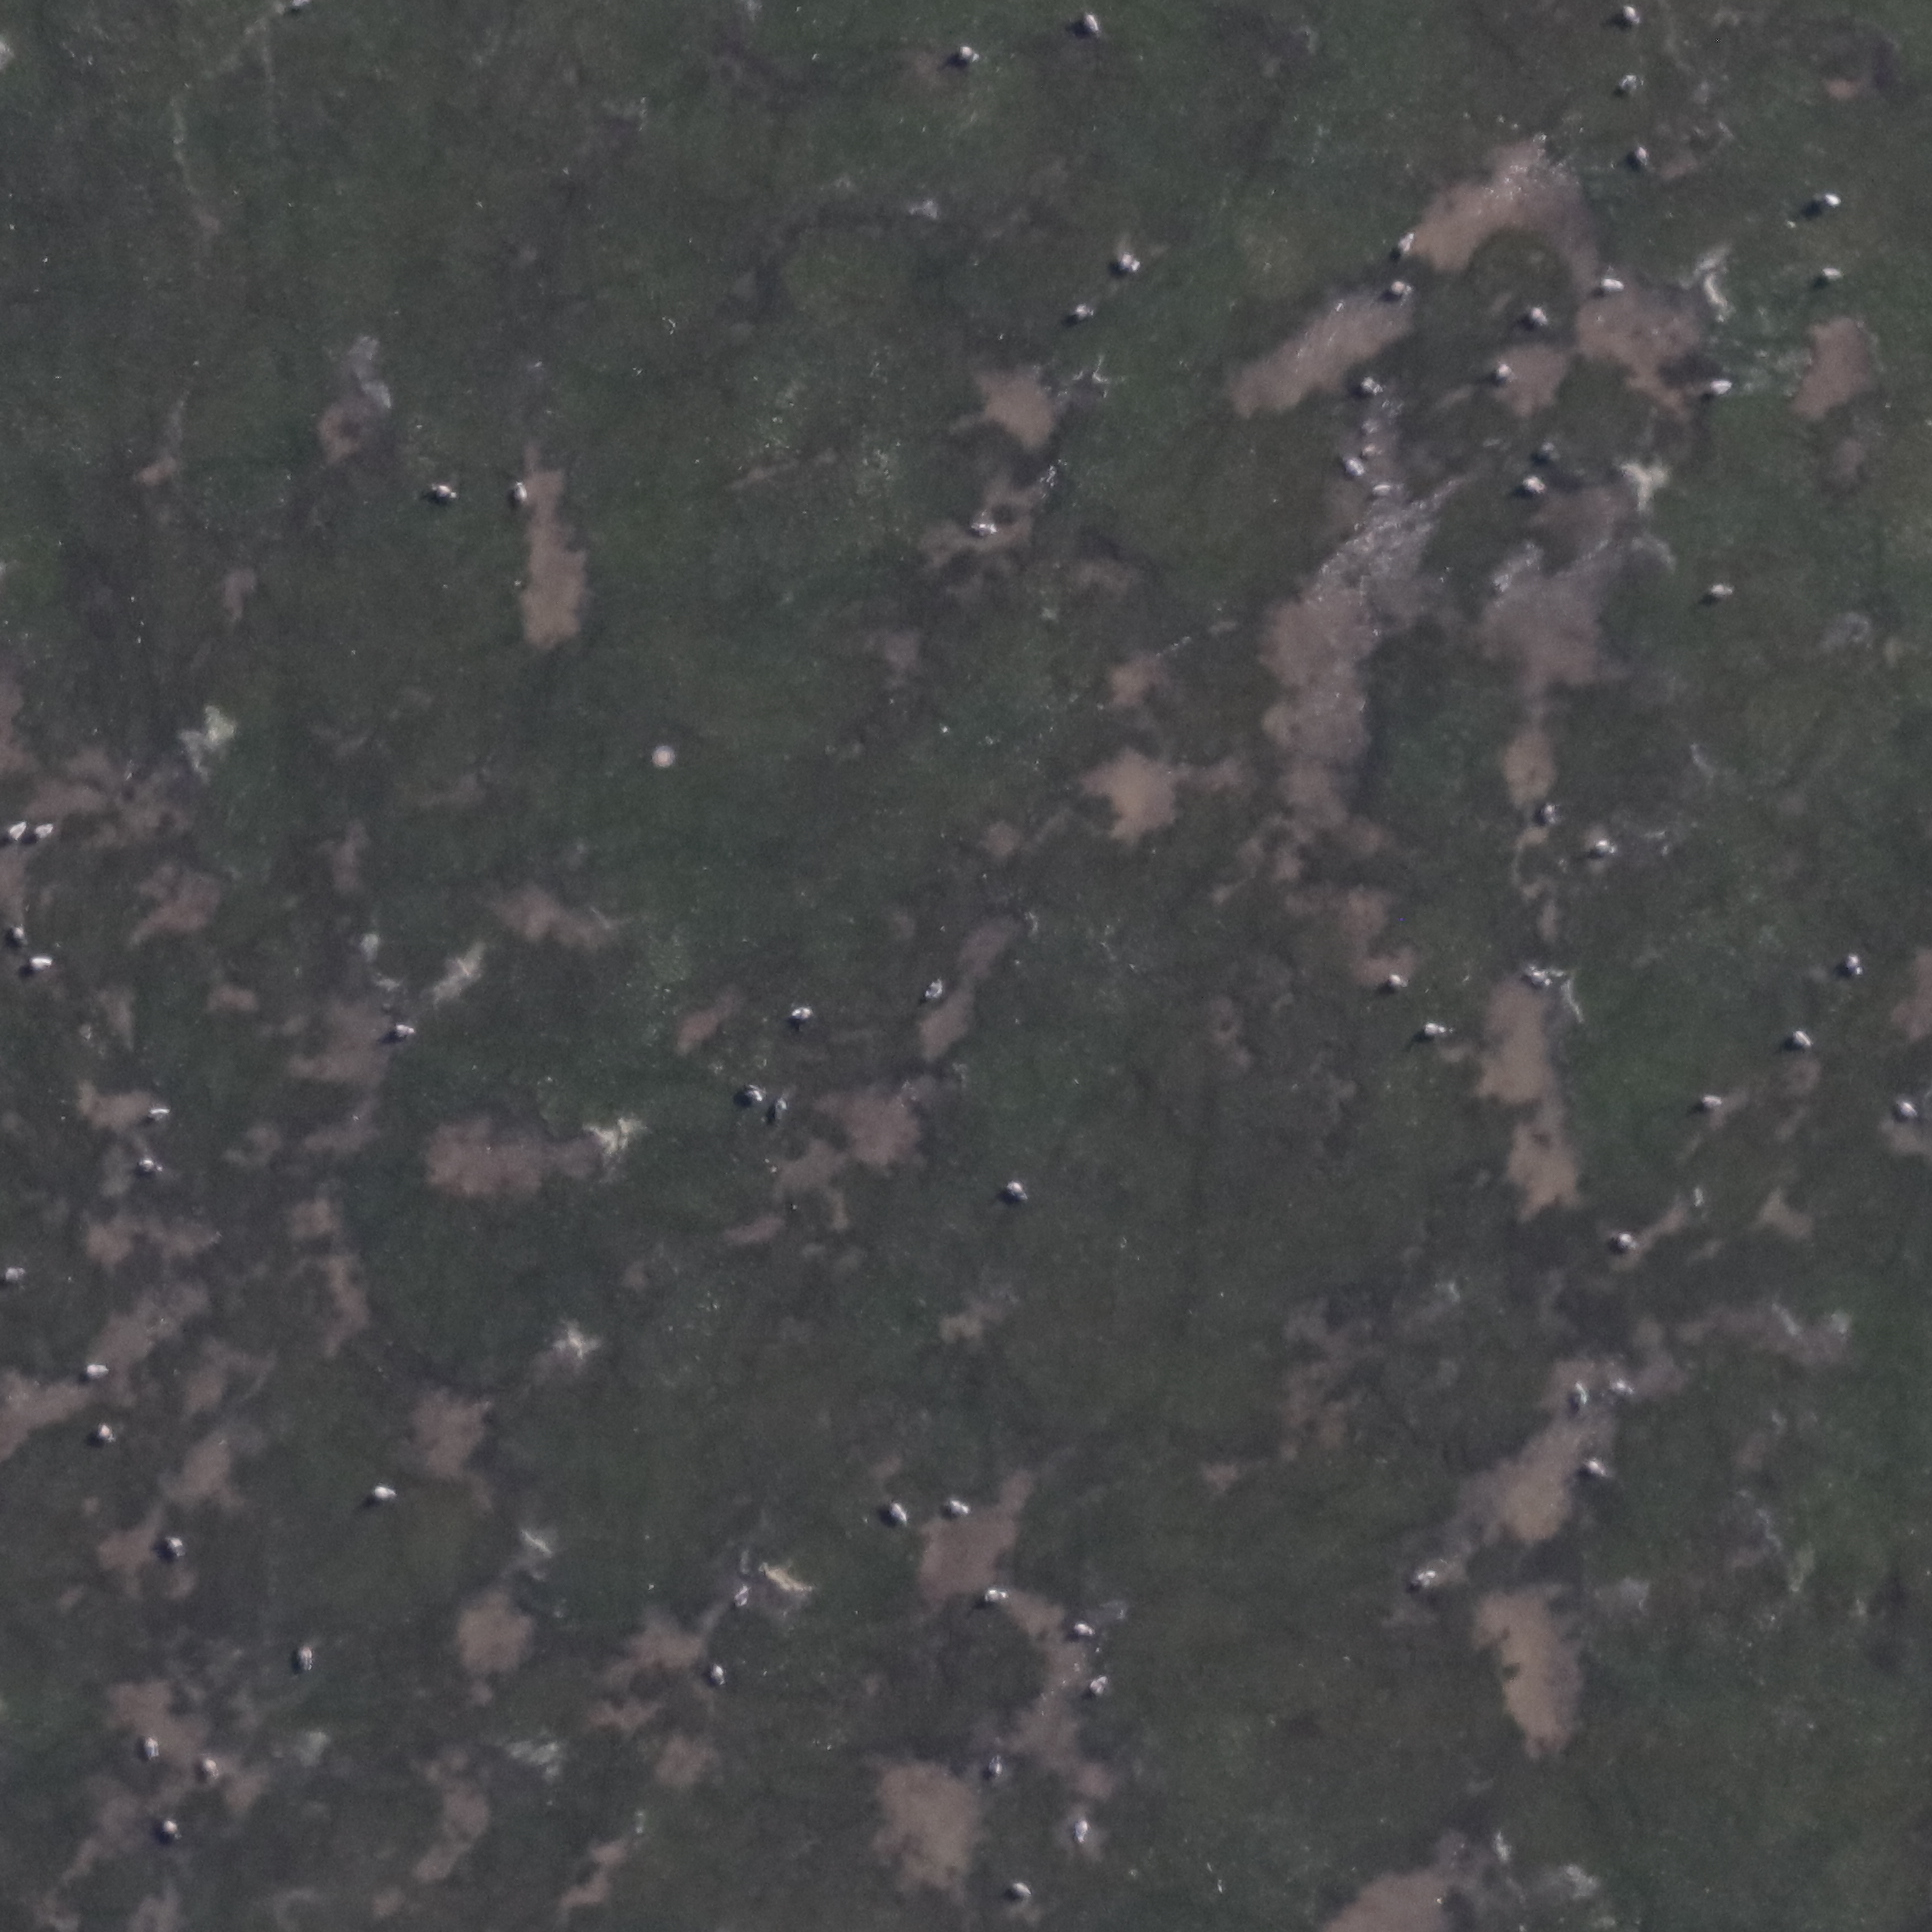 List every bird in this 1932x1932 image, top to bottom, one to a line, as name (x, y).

brant (302, 2)
brant (1628, 10)
brant (1092, 21)
brant (969, 52)
brant (1630, 87)
brant (1646, 156)
brant (1833, 201)
brant (1401, 247)
brant (1128, 265)
brant (1827, 277)
brant (1611, 283)
brant (1397, 288)
brant (1082, 312)
brant (1538, 324)
brant (1504, 372)
brant (1373, 387)
brant (1721, 388)
brant (1554, 452)
brant (1360, 467)
brant (1527, 484)
brant (1382, 487)
brant (445, 492)
brant (521, 494)
brant (983, 530)
brant (1498, 583)
brant (1719, 590)
brant (1555, 814)
brant (15, 833)
brant (46, 835)
brant (1609, 847)
brant (16, 931)
brant (46, 961)
brant (1854, 964)
brant (1539, 973)
brant (1400, 982)
brant (936, 990)
brant (801, 1013)
brant (1439, 1028)
brant (402, 1034)
brant (1802, 1039)
brant (754, 1096)
brant (1714, 1105)
brant (160, 1108)
brant (781, 1108)
brant (1910, 1115)
brant (148, 1163)
brant (1012, 1191)
brant (1627, 1243)
brant (14, 1281)
brant (98, 1373)
brant (1621, 1389)
brant (1579, 1395)
brant (103, 1435)
brant (1596, 1468)
brant (387, 1491)
brant (957, 1507)
brant (895, 1511)
brant (172, 1545)
brant (1422, 1579)
brant (741, 1597)
brant (995, 1598)
brant (1084, 1631)
brant (305, 1658)
brant (719, 1675)
brant (1094, 1685)
brant (163, 1743)
brant (992, 1765)
brant (214, 1768)
brant (176, 1820)
brant (1080, 1833)
brant (1023, 1891)